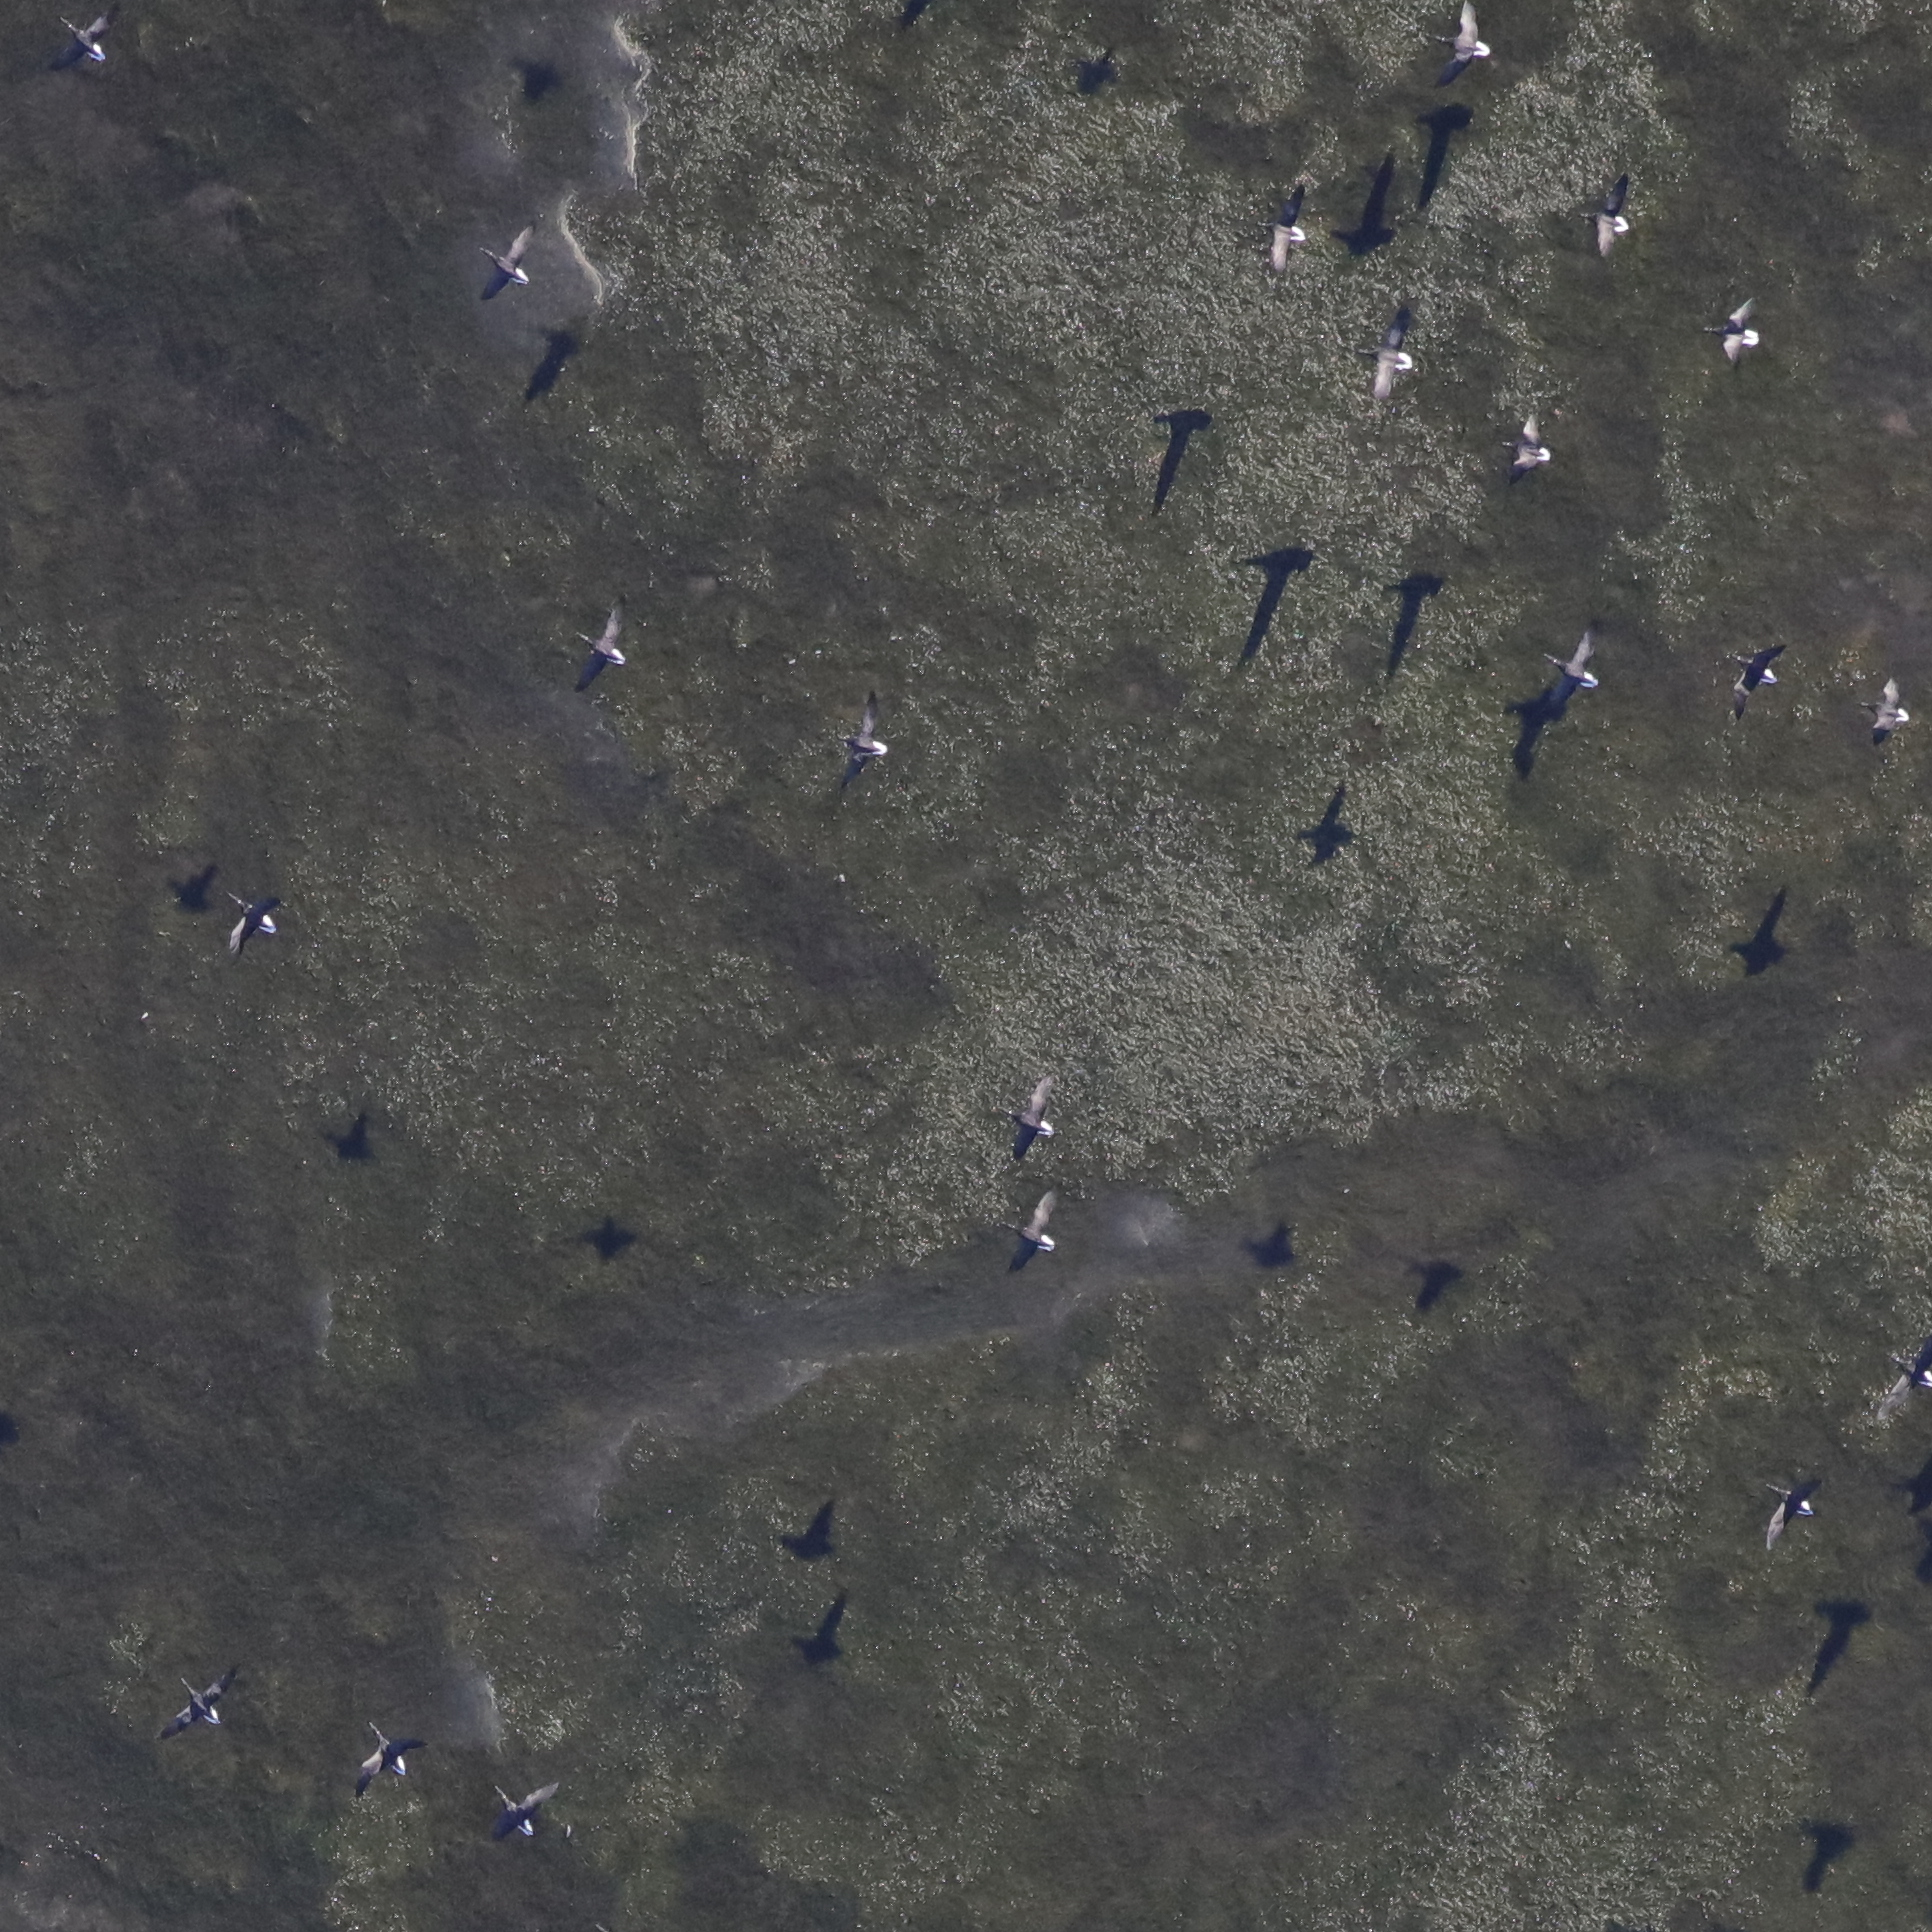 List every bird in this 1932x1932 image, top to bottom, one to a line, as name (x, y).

brant (88, 45)
brant (1464, 49)
brant (1278, 225)
brant (1616, 230)
brant (509, 264)
brant (1745, 338)
brant (1390, 345)
brant (1536, 445)
brant (604, 643)
brant (1575, 673)
brant (1753, 676)
brant (1895, 719)
brant (865, 749)
brant (251, 906)
brant (1032, 1121)
brant (1044, 1234)
brant (1909, 1360)
brant (1788, 1501)
brant (196, 1706)
brant (381, 1744)
brant (516, 1817)